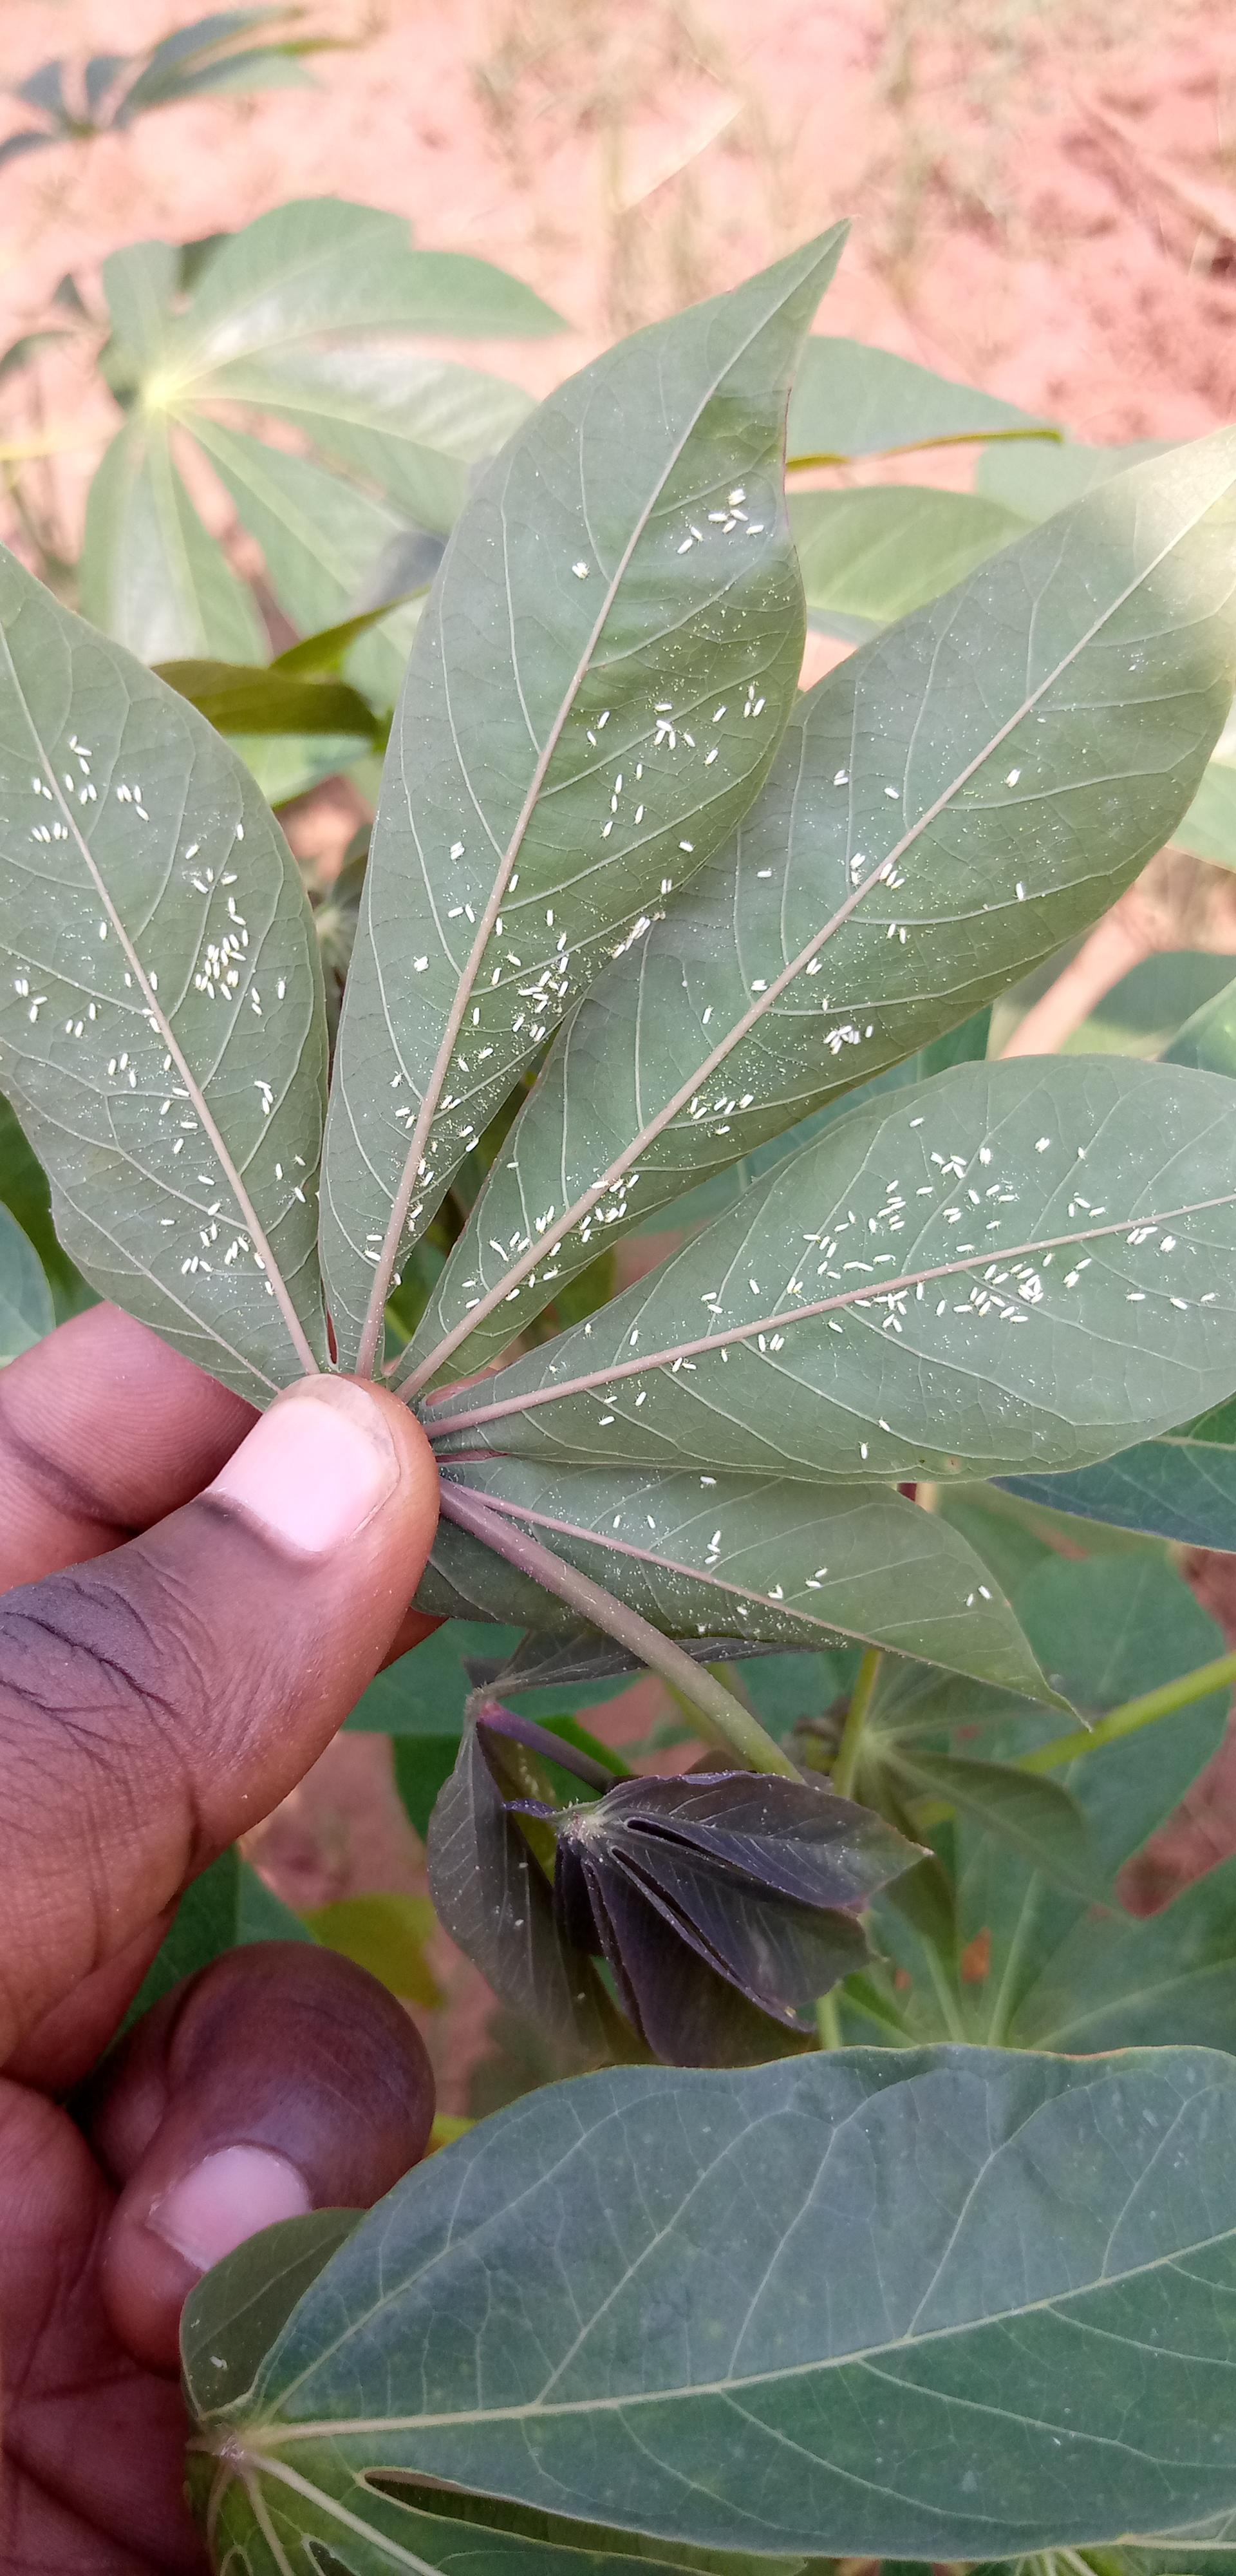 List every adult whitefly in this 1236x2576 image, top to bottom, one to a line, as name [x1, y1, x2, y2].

whitefly [727, 489, 744, 498]
whitefly [729, 495, 747, 506]
whitefly [729, 509, 750, 522]
whitefly [707, 511, 728, 524]
whitefly [722, 518, 738, 535]
whitefly [745, 524, 766, 536]
whitefly [689, 525, 705, 544]
whitefly [677, 538, 694, 556]
whitefly [576, 562, 588, 576]
whitefly [571, 565, 585, 580]
whitefly [744, 682, 758, 700]
whitefly [753, 698, 766, 720]
whitefly [742, 700, 753, 720]
whitefly [651, 702, 675, 714]
whitefly [711, 705, 727, 723]
whitefly [595, 708, 612, 731]
whitefly [654, 718, 672, 732]
whitefly [652, 728, 666, 748]
whitefly [585, 729, 598, 749]
whitefly [667, 731, 677, 751]
whitefly [681, 731, 697, 748]
whitefly [68, 734, 78, 752]
whitefly [703, 745, 718, 768]
whitefly [74, 746, 92, 757]
whitefly [79, 755, 91, 777]
whitefly [635, 762, 644, 782]
whitefly [829, 768, 847, 779]
whitefly [1004, 768, 1017, 785]
whitefly [1009, 770, 1021, 788]
whitefly [64, 772, 77, 793]
whitefly [613, 772, 623, 793]
whitefly [33, 776, 41, 796]
whitefly [832, 777, 850, 786]
whitefly [88, 782, 98, 802]
whitefly [121, 783, 133, 804]
whitefly [133, 784, 144, 804]
whitefly [41, 785, 54, 801]
whitefly [881, 785, 901, 802]
whitefly [117, 786, 125, 804]
whitefly [79, 787, 88, 807]
whitefly [610, 793, 619, 814]
whitefly [135, 804, 150, 822]
whitefly [633, 804, 645, 826]
whitefly [599, 819, 614, 839]
whitefly [52, 820, 61, 841]
whitefly [234, 822, 247, 842]
whitefly [39, 824, 51, 844]
whitefly [61, 825, 70, 842]
whitefly [31, 826, 44, 845]
whitefly [677, 839, 696, 854]
whitefly [450, 841, 462, 851]
whitefly [183, 843, 201, 861]
whitefly [451, 846, 465, 861]
whitefly [850, 852, 861, 864]
whitefly [854, 855, 866, 869]
whitefly [881, 862, 894, 882]
whitefly [205, 866, 214, 884]
whitefly [754, 868, 775, 880]
whitefly [886, 868, 899, 889]
whitefly [849, 869, 861, 887]
whitefly [505, 872, 520, 893]
whitefly [219, 873, 241, 886]
whitefly [660, 877, 667, 896]
whitefly [891, 877, 906, 891]
whitefly [667, 878, 673, 893]
whitefly [1012, 878, 1026, 903]
whitefly [191, 879, 210, 896]
whitefly [226, 895, 239, 914]
whitefly [464, 902, 477, 924]
whitefly [446, 905, 464, 918]
whitefly [544, 907, 556, 928]
whitefly [648, 909, 660, 922]
whitefly [660, 911, 668, 923]
whitefly [228, 914, 248, 927]
whitefly [634, 915, 646, 927]
whitefly [494, 916, 506, 937]
whitefly [642, 917, 651, 930]
whitefly [98, 920, 109, 942]
whitefly [883, 922, 897, 942]
whitefly [897, 925, 908, 946]
whitefly [241, 928, 249, 948]
whitefly [554, 929, 570, 951]
whitefly [229, 933, 241, 950]
whitefly [624, 934, 633, 952]
whitefly [221, 936, 232, 951]
whitefly [207, 942, 215, 960]
whitefly [612, 943, 626, 960]
whitefly [214, 947, 220, 962]
whitefly [220, 949, 230, 966]
whitefly [503, 949, 522, 969]
whitefly [229, 951, 247, 962]
whitefly [557, 954, 570, 976]
whitefly [413, 956, 429, 967]
whitefly [805, 957, 818, 975]
whitefly [204, 960, 212, 976]
whitefly [212, 961, 221, 980]
whitefly [417, 962, 431, 973]
whitefly [810, 963, 823, 977]
whitefly [488, 967, 502, 985]
whitefly [538, 967, 552, 987]
whitefly [123, 971, 133, 989]
whitefly [147, 971, 161, 991]
whitefly [194, 972, 201, 989]
whitefly [13, 978, 21, 997]
whitefly [21, 978, 30, 997]
whitefly [275, 978, 287, 1001]
whitefly [557, 978, 572, 998]
whitefly [749, 980, 768, 986]
whitefly [207, 981, 216, 1000]
whitefly [220, 982, 233, 1001]
whitefly [250, 985, 263, 1004]
whitefly [529, 985, 544, 992]
whitefly [749, 985, 771, 992]
whitefly [516, 989, 533, 996]
whitefly [531, 992, 550, 1001]
whitefly [31, 995, 48, 1005]
whitefly [818, 996, 830, 1012]
whitefly [534, 999, 548, 1016]
whitefly [88, 1001, 97, 1023]
whitefly [249, 1001, 265, 1018]
whitefly [471, 1004, 482, 1028]
whitefly [28, 1005, 41, 1025]
whitefly [700, 1005, 715, 1026]
whitefly [141, 1007, 156, 1016]
whitefly [510, 1013, 527, 1034]
whitefly [148, 1016, 162, 1034]
whitefly [63, 1017, 75, 1035]
whitefly [73, 1019, 87, 1039]
whitefly [527, 1023, 539, 1039]
whitefly [863, 1024, 876, 1039]
whitefly [534, 1025, 546, 1045]
whitefly [839, 1025, 853, 1033]
whitefly [822, 1028, 838, 1044]
whitefly [853, 1030, 862, 1046]
whitefly [848, 1031, 853, 1043]
whitefly [840, 1033, 848, 1042]
whitefly [829, 1034, 841, 1048]
whitefly [831, 1039, 843, 1056]
whitefly [475, 1044, 494, 1063]
whitefly [119, 1051, 130, 1072]
whitefly [161, 1053, 174, 1074]
whitefly [106, 1056, 118, 1077]
whitefly [455, 1056, 472, 1074]
whitefly [128, 1069, 140, 1088]
whitefly [389, 1070, 404, 1090]
whitefly [252, 1079, 274, 1090]
whitefly [171, 1086, 191, 1097]
whitefly [263, 1088, 276, 1104]
whitefly [739, 1093, 756, 1111]
whitefly [440, 1094, 454, 1111]
whitefly [261, 1095, 272, 1116]
whitefly [689, 1095, 699, 1114]
whitefly [713, 1097, 728, 1112]
whitefly [447, 1097, 462, 1110]
whitefly [158, 1098, 175, 1118]
whitefly [724, 1099, 735, 1115]
whitefly [693, 1105, 707, 1121]
whitefly [392, 1106, 412, 1117]
whitefly [404, 1115, 418, 1131]
whitefly [907, 1115, 926, 1129]
whitefly [178, 1118, 201, 1132]
whitefly [712, 1122, 733, 1137]
whitefly [458, 1124, 474, 1137]
whitefly [464, 1136, 481, 1153]
whitefly [1035, 1136, 1045, 1151]
whitefly [171, 1137, 186, 1155]
whitefly [1038, 1139, 1050, 1152]
whitefly [430, 1140, 440, 1154]
whitefly [978, 1146, 986, 1164]
whitefly [985, 1146, 992, 1165]
whitefly [1076, 1146, 1088, 1161]
whitefly [928, 1150, 944, 1164]
whitefly [293, 1153, 307, 1168]
whitefly [949, 1154, 969, 1167]
whitefly [415, 1157, 427, 1175]
whitefly [505, 1159, 520, 1171]
whitefly [941, 1160, 953, 1176]
whitefly [274, 1162, 283, 1182]
whitefly [951, 1163, 966, 1180]
whitefly [422, 1169, 435, 1189]
whitefly [625, 1172, 639, 1189]
whitefly [196, 1175, 216, 1186]
whitefly [590, 1177, 610, 1191]
whitefly [609, 1177, 626, 1193]
whitefly [885, 1177, 901, 1194]
whitefly [984, 1181, 1001, 1197]
whitefly [293, 1185, 307, 1204]
whitefly [617, 1186, 627, 1199]
whitefly [914, 1186, 934, 1197]
whitefly [966, 1187, 980, 1206]
whitefly [996, 1193, 1016, 1204]
whitefly [885, 1195, 903, 1204]
whitefly [1073, 1196, 1091, 1209]
whitefly [207, 1199, 223, 1217]
whitefly [892, 1200, 907, 1211]
whitefly [618, 1201, 628, 1219]
whitefly [1067, 1201, 1076, 1220]
whitefly [409, 1202, 425, 1220]
whitefly [546, 1204, 556, 1224]
whitefly [594, 1205, 604, 1222]
whitefly [877, 1206, 892, 1220]
whitefly [1089, 1206, 1106, 1218]
whitefly [942, 1206, 959, 1217]
whitefly [605, 1207, 618, 1224]
whitefly [847, 1209, 856, 1224]
whitefly [948, 1211, 963, 1226]
whitefly [541, 1214, 547, 1234]
whitefly [888, 1214, 902, 1226]
whitefly [534, 1215, 541, 1233]
whitefly [580, 1215, 592, 1229]
whitefly [867, 1217, 878, 1234]
whitefly [158, 1218, 176, 1226]
whitefly [984, 1218, 1003, 1232]
whitefly [407, 1219, 416, 1234]
whitefly [890, 1219, 906, 1234]
whitefly [832, 1220, 850, 1233]
whitefly [211, 1222, 219, 1241]
whitefly [1139, 1224, 1160, 1235]
whitefly [1125, 1227, 1140, 1246]
whitefly [581, 1229, 592, 1244]
whitefly [199, 1230, 212, 1247]
whitefly [509, 1230, 520, 1247]
whitefly [364, 1233, 385, 1242]
whitefly [801, 1233, 821, 1242]
whitefly [818, 1233, 831, 1249]
whitefly [1135, 1233, 1147, 1245]
whitefly [1161, 1235, 1172, 1251]
whitefly [237, 1236, 250, 1253]
whitefly [516, 1236, 530, 1253]
whitefly [486, 1238, 503, 1251]
whitefly [232, 1239, 239, 1260]
whitefly [1166, 1239, 1176, 1254]
whitefly [827, 1240, 837, 1260]
whitefly [549, 1241, 562, 1258]
whitefly [955, 1242, 977, 1253]
whitefly [223, 1247, 232, 1266]
whitefly [363, 1247, 381, 1262]
whitefly [496, 1251, 510, 1264]
whitefly [253, 1251, 267, 1270]
whitefly [1040, 1251, 1056, 1269]
whitefly [870, 1252, 893, 1262]
whitefly [191, 1255, 200, 1274]
whitefly [1074, 1256, 1094, 1271]
whitefly [180, 1257, 191, 1275]
whitefly [842, 1258, 859, 1271]
whitefly [816, 1259, 829, 1276]
whitefly [198, 1260, 212, 1273]
whitefly [857, 1262, 874, 1273]
whitefly [984, 1262, 997, 1279]
whitefly [1011, 1262, 1024, 1274]
whitefly [541, 1266, 561, 1282]
whitefly [1016, 1267, 1034, 1280]
whitefly [1064, 1269, 1077, 1285]
whitefly [525, 1269, 537, 1290]
whitefly [825, 1270, 841, 1282]
whitefly [992, 1271, 1009, 1285]
whitefly [392, 1272, 404, 1287]
whitefly [1067, 1273, 1080, 1291]
whitefly [1027, 1274, 1039, 1285]
whitefly [786, 1276, 796, 1293]
whitefly [747, 1276, 762, 1297]
whitefly [460, 1278, 477, 1290]
whitefly [262, 1279, 276, 1297]
whitefly [793, 1280, 804, 1293]
whitefly [914, 1280, 925, 1302]
whitefly [1034, 1280, 1040, 1293]
whitefly [1020, 1283, 1034, 1296]
whitefly [969, 1284, 979, 1303]
whitefly [503, 1286, 521, 1303]
whitefly [893, 1287, 908, 1301]
whitefly [1016, 1287, 1031, 1300]
whitefly [1198, 1289, 1218, 1305]
whitefly [975, 1290, 988, 1307]
whitefly [698, 1291, 718, 1303]
whitefly [1124, 1291, 1147, 1305]
whitefly [1031, 1291, 1045, 1306]
whitefly [886, 1293, 895, 1311]
whitefly [871, 1294, 888, 1303]
whitefly [989, 1294, 1006, 1309]
whitefly [1167, 1294, 1188, 1311]
whitefly [464, 1295, 482, 1311]
whitefly [853, 1297, 872, 1309]
whitefly [895, 1300, 908, 1316]
whitefly [979, 1300, 991, 1318]
whitefly [706, 1303, 725, 1315]
whitefly [952, 1304, 973, 1314]
whitefly [999, 1305, 1016, 1320]
whitefly [882, 1312, 894, 1328]
whitefly [1008, 1314, 1029, 1323]
whitefly [826, 1318, 843, 1335]
whitefly [892, 1318, 904, 1334]
whitefly [583, 1321, 593, 1336]
whitefly [628, 1327, 642, 1347]
whitefly [756, 1331, 767, 1354]
whitefly [769, 1333, 779, 1352]
whitefly [776, 1336, 786, 1352]
whitefly [718, 1347, 731, 1364]
whitefly [670, 1356, 684, 1374]
whitefly [681, 1361, 698, 1371]
whitefly [547, 1363, 559, 1374]
whitefly [632, 1390, 649, 1408]
whitefly [598, 1394, 619, 1405]
whitefly [595, 1413, 616, 1426]
whitefly [877, 1417, 893, 1434]
whitefly [859, 1441, 870, 1461]
whitefly [697, 1473, 718, 1486]
whitefly [644, 1511, 659, 1531]
whitefly [611, 1513, 624, 1531]
whitefly [710, 1528, 722, 1546]
whitefly [706, 1543, 722, 1553]
whitefly [704, 1553, 720, 1564]
whitefly [812, 1566, 830, 1578]
whitefly [804, 1578, 821, 1589]
whitefly [774, 1583, 783, 1595]
whitefly [977, 1584, 991, 1602]
whitefly [767, 1591, 784, 1600]
whitefly [963, 1591, 976, 1607]
whitefly [735, 1604, 748, 1617]
whitefly [695, 1622, 707, 1635]